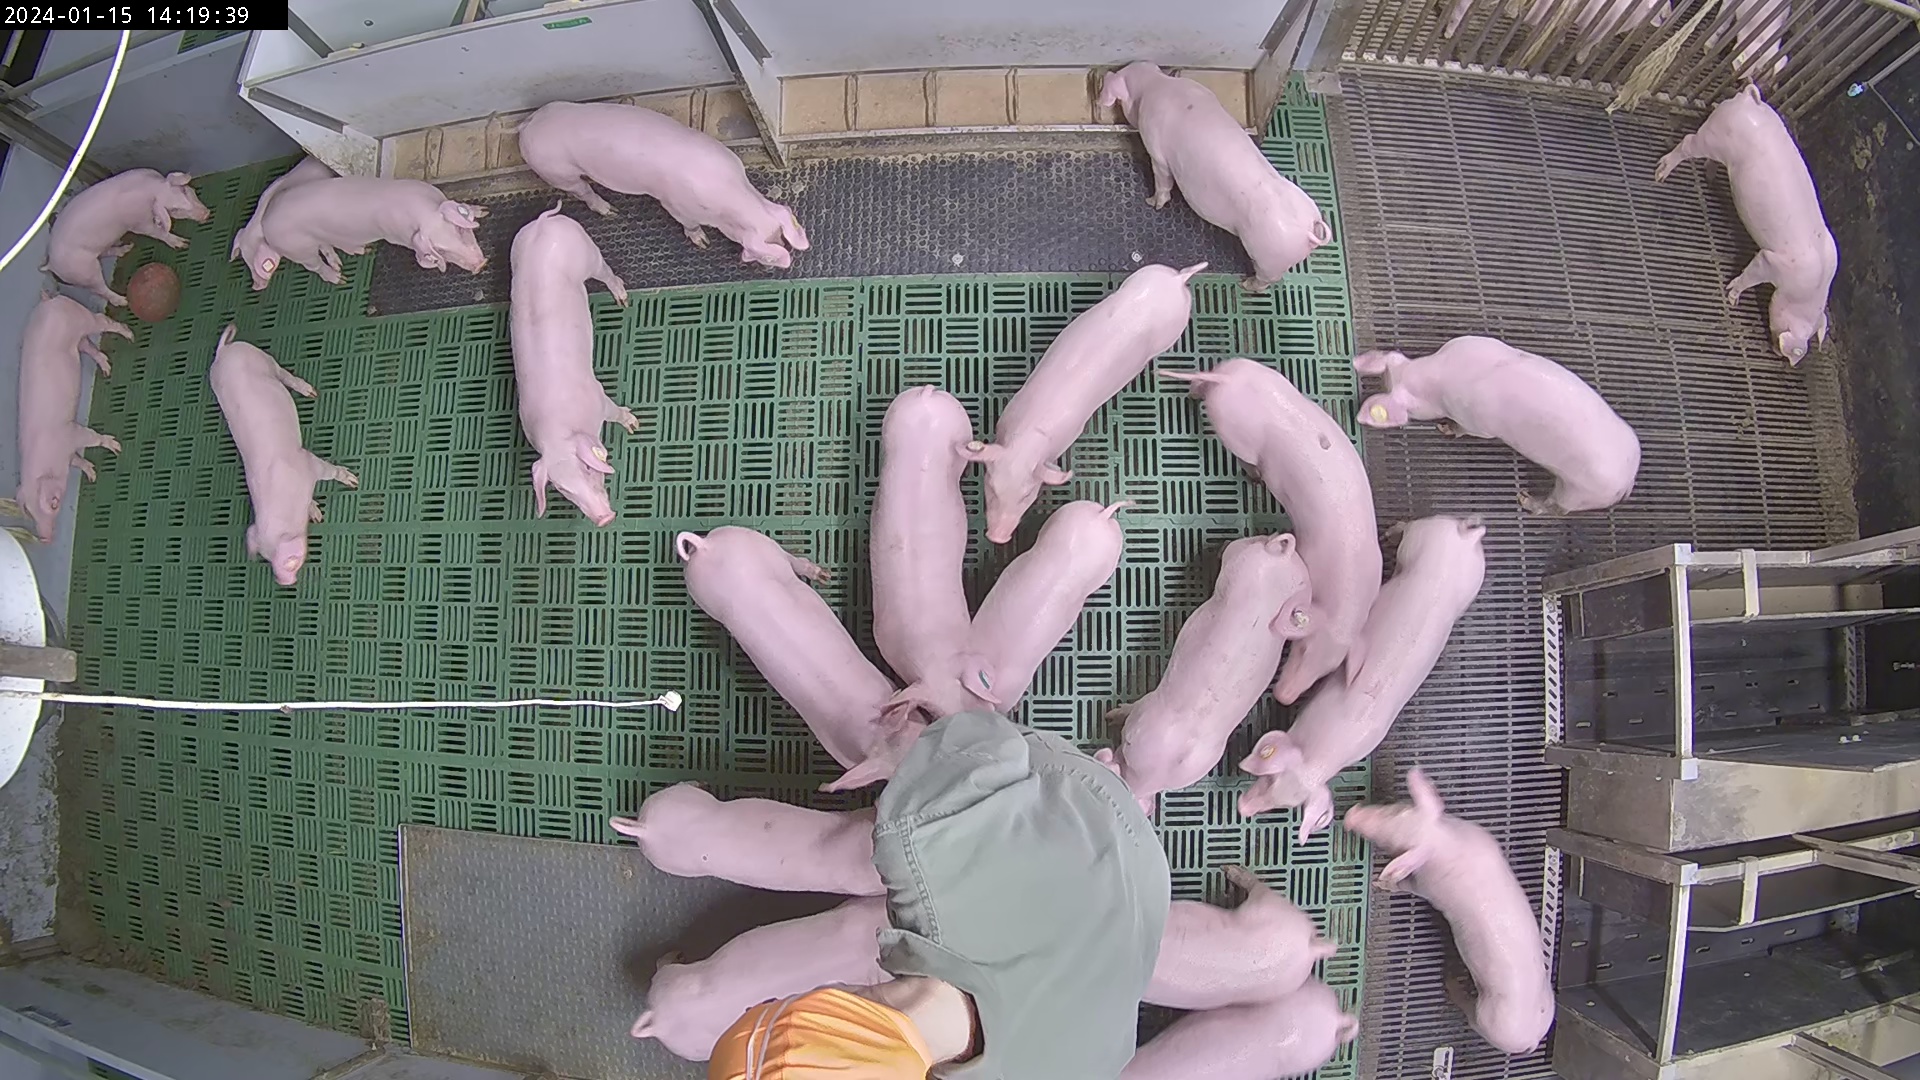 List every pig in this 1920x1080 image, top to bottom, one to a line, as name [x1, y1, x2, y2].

pig [1703, 0, 1795, 83]
pig [1441, 1, 1675, 64]
pig [1094, 59, 1330, 291]
pig [1653, 81, 1837, 367]
pig [502, 100, 809, 271]
pig [230, 156, 341, 289]
pig [41, 165, 210, 307]
pig [261, 177, 489, 285]
pig [507, 199, 639, 524]
pig [954, 262, 1211, 545]
pig [14, 287, 132, 544]
pig [211, 325, 359, 587]
pig [1351, 337, 1640, 514]
pig [1156, 357, 1382, 706]
pig [870, 384, 1002, 723]
pig [969, 495, 1130, 715]
pig [1239, 512, 1492, 842]
pig [675, 526, 929, 792]
pig [1094, 534, 1313, 815]
pig [1342, 765, 1554, 1058]
pig [607, 781, 894, 897]
pig [1140, 864, 1344, 1012]
pig [631, 894, 895, 1064]
pig [1120, 975, 1362, 1080]